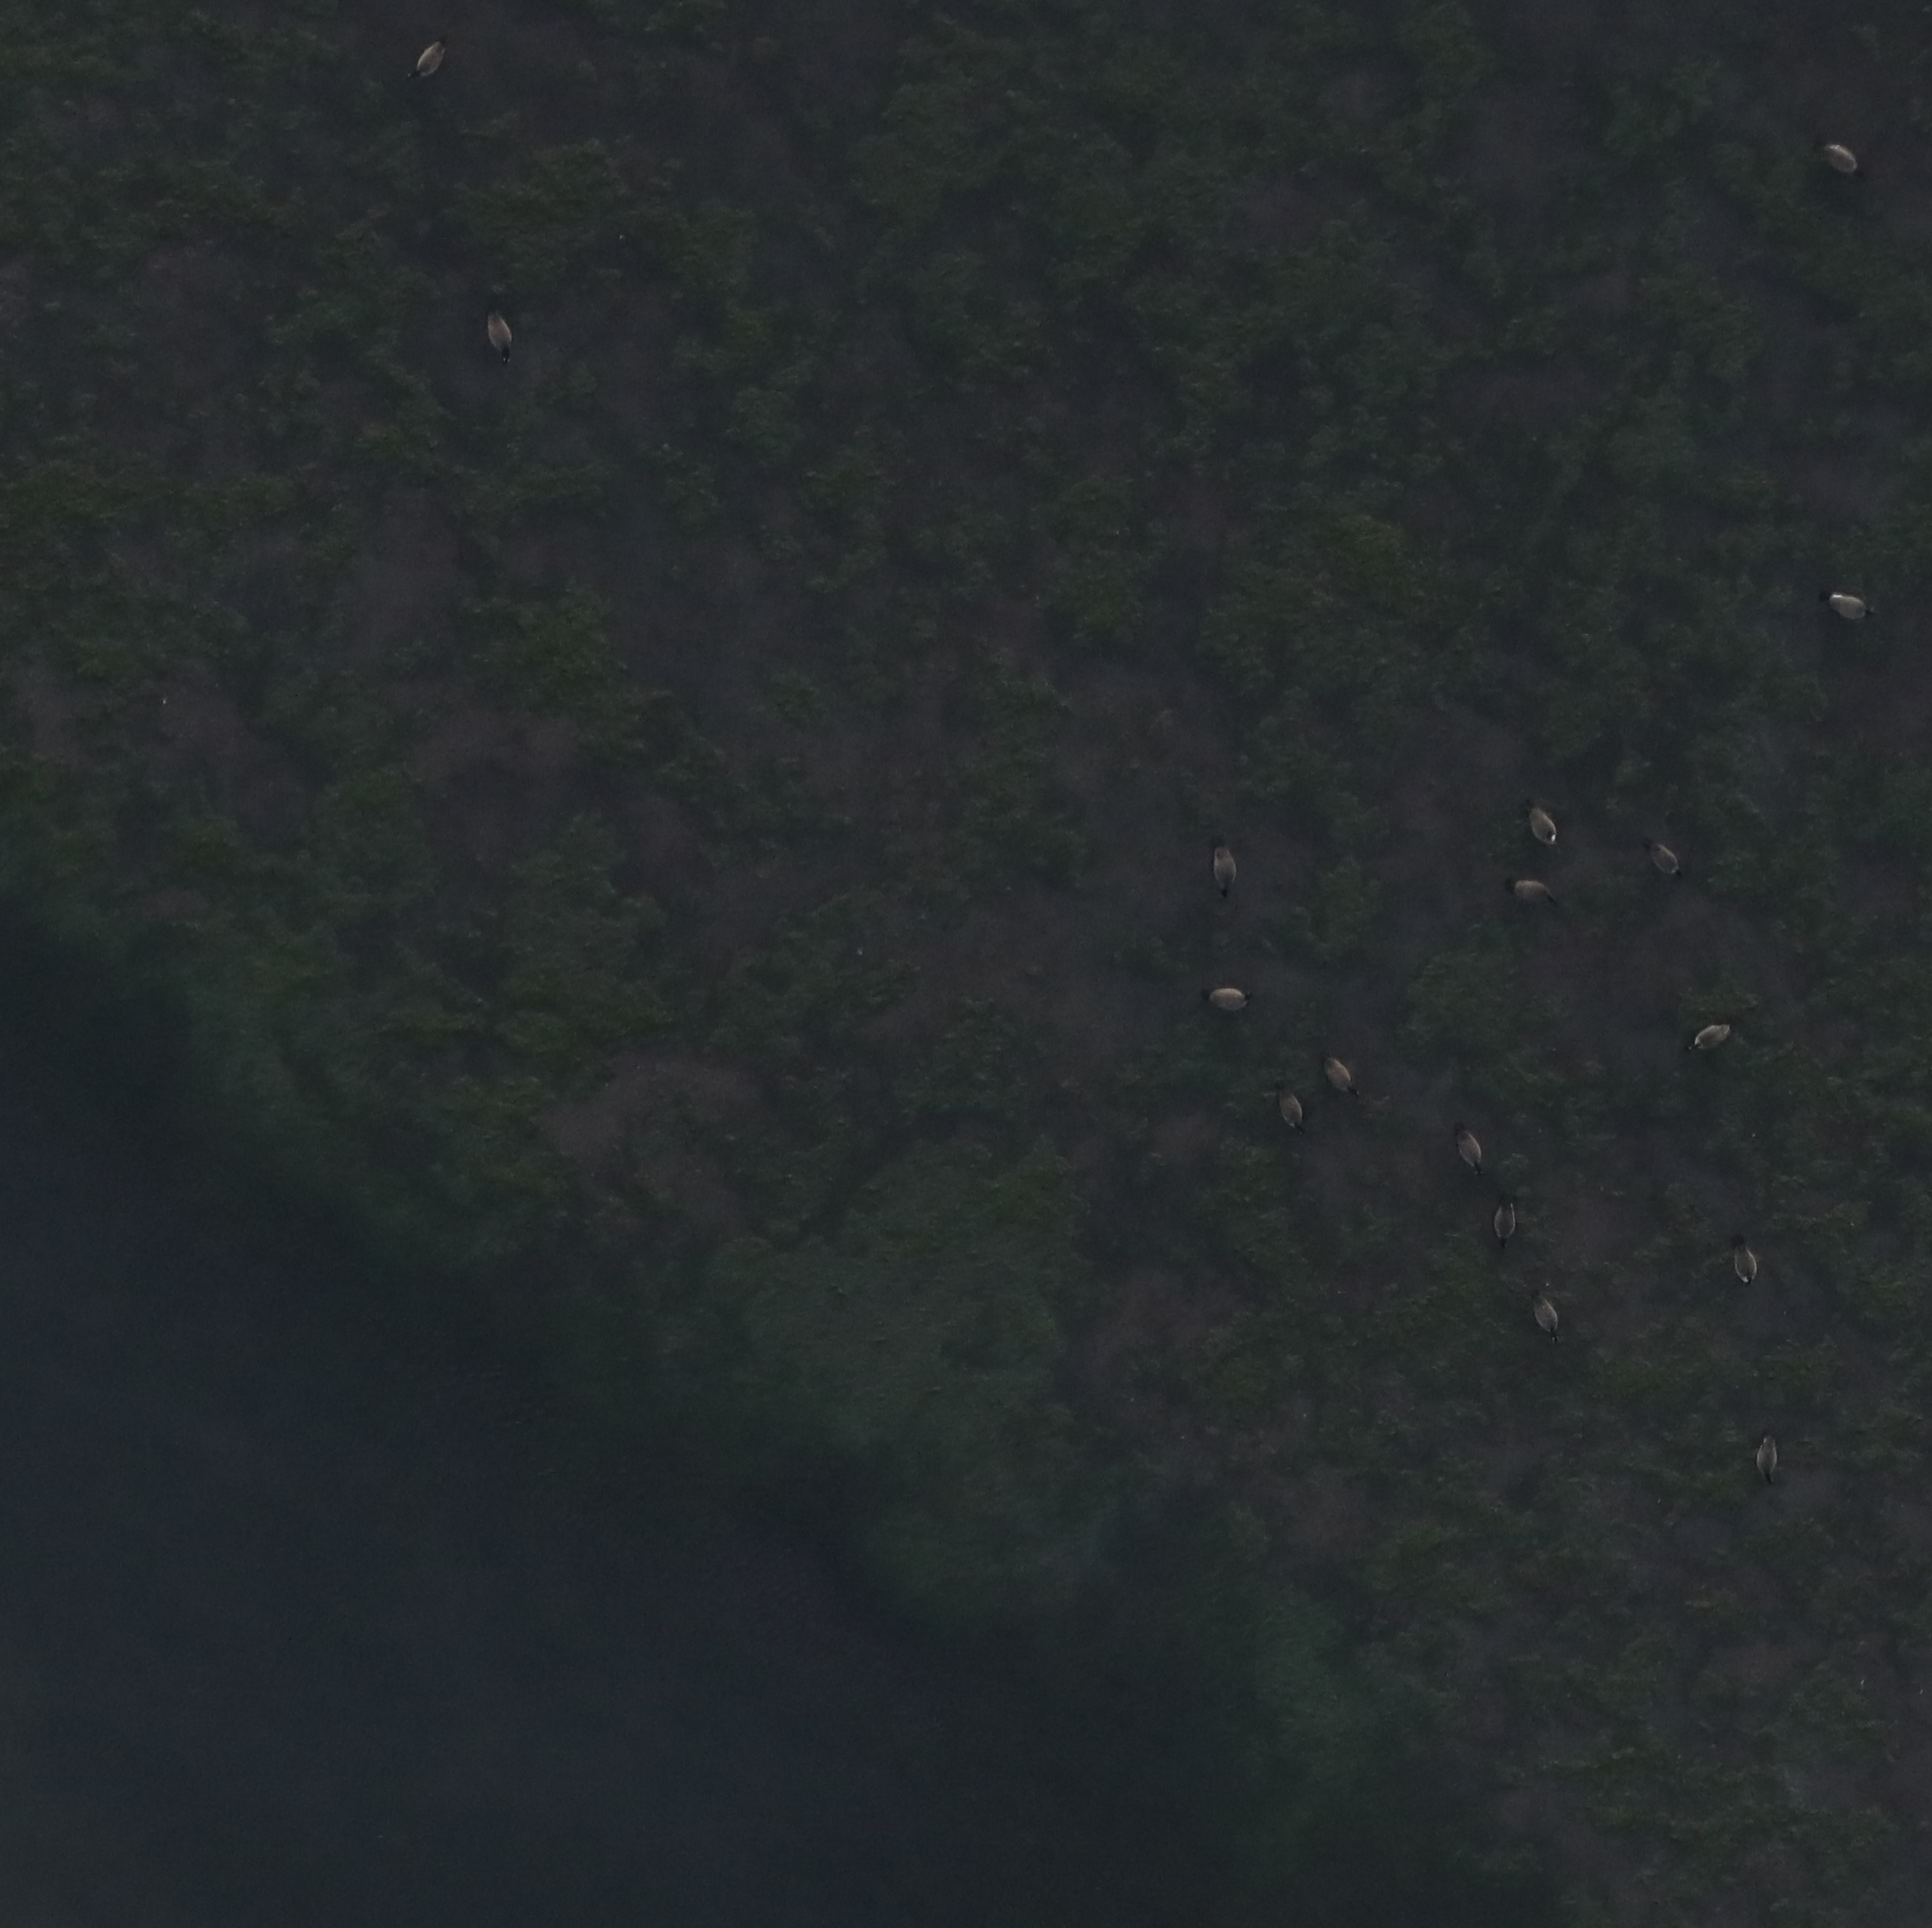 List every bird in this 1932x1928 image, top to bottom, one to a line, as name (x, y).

Canada goose (430, 61)
Canada goose (1840, 159)
Canada goose (499, 333)
Canada goose (1848, 607)
Canada goose (1542, 826)
Canada goose (1660, 858)
Canada goose (1223, 868)
Canada goose (1529, 892)
Canada goose (1227, 1001)
Canada goose (1711, 1037)
Canada goose (1338, 1075)
Canada goose (1291, 1109)
Canada goose (1467, 1149)
Canada goose (1505, 1222)
Canada goose (1744, 1263)
Canada goose (1545, 1314)
Canada goose (1765, 1459)